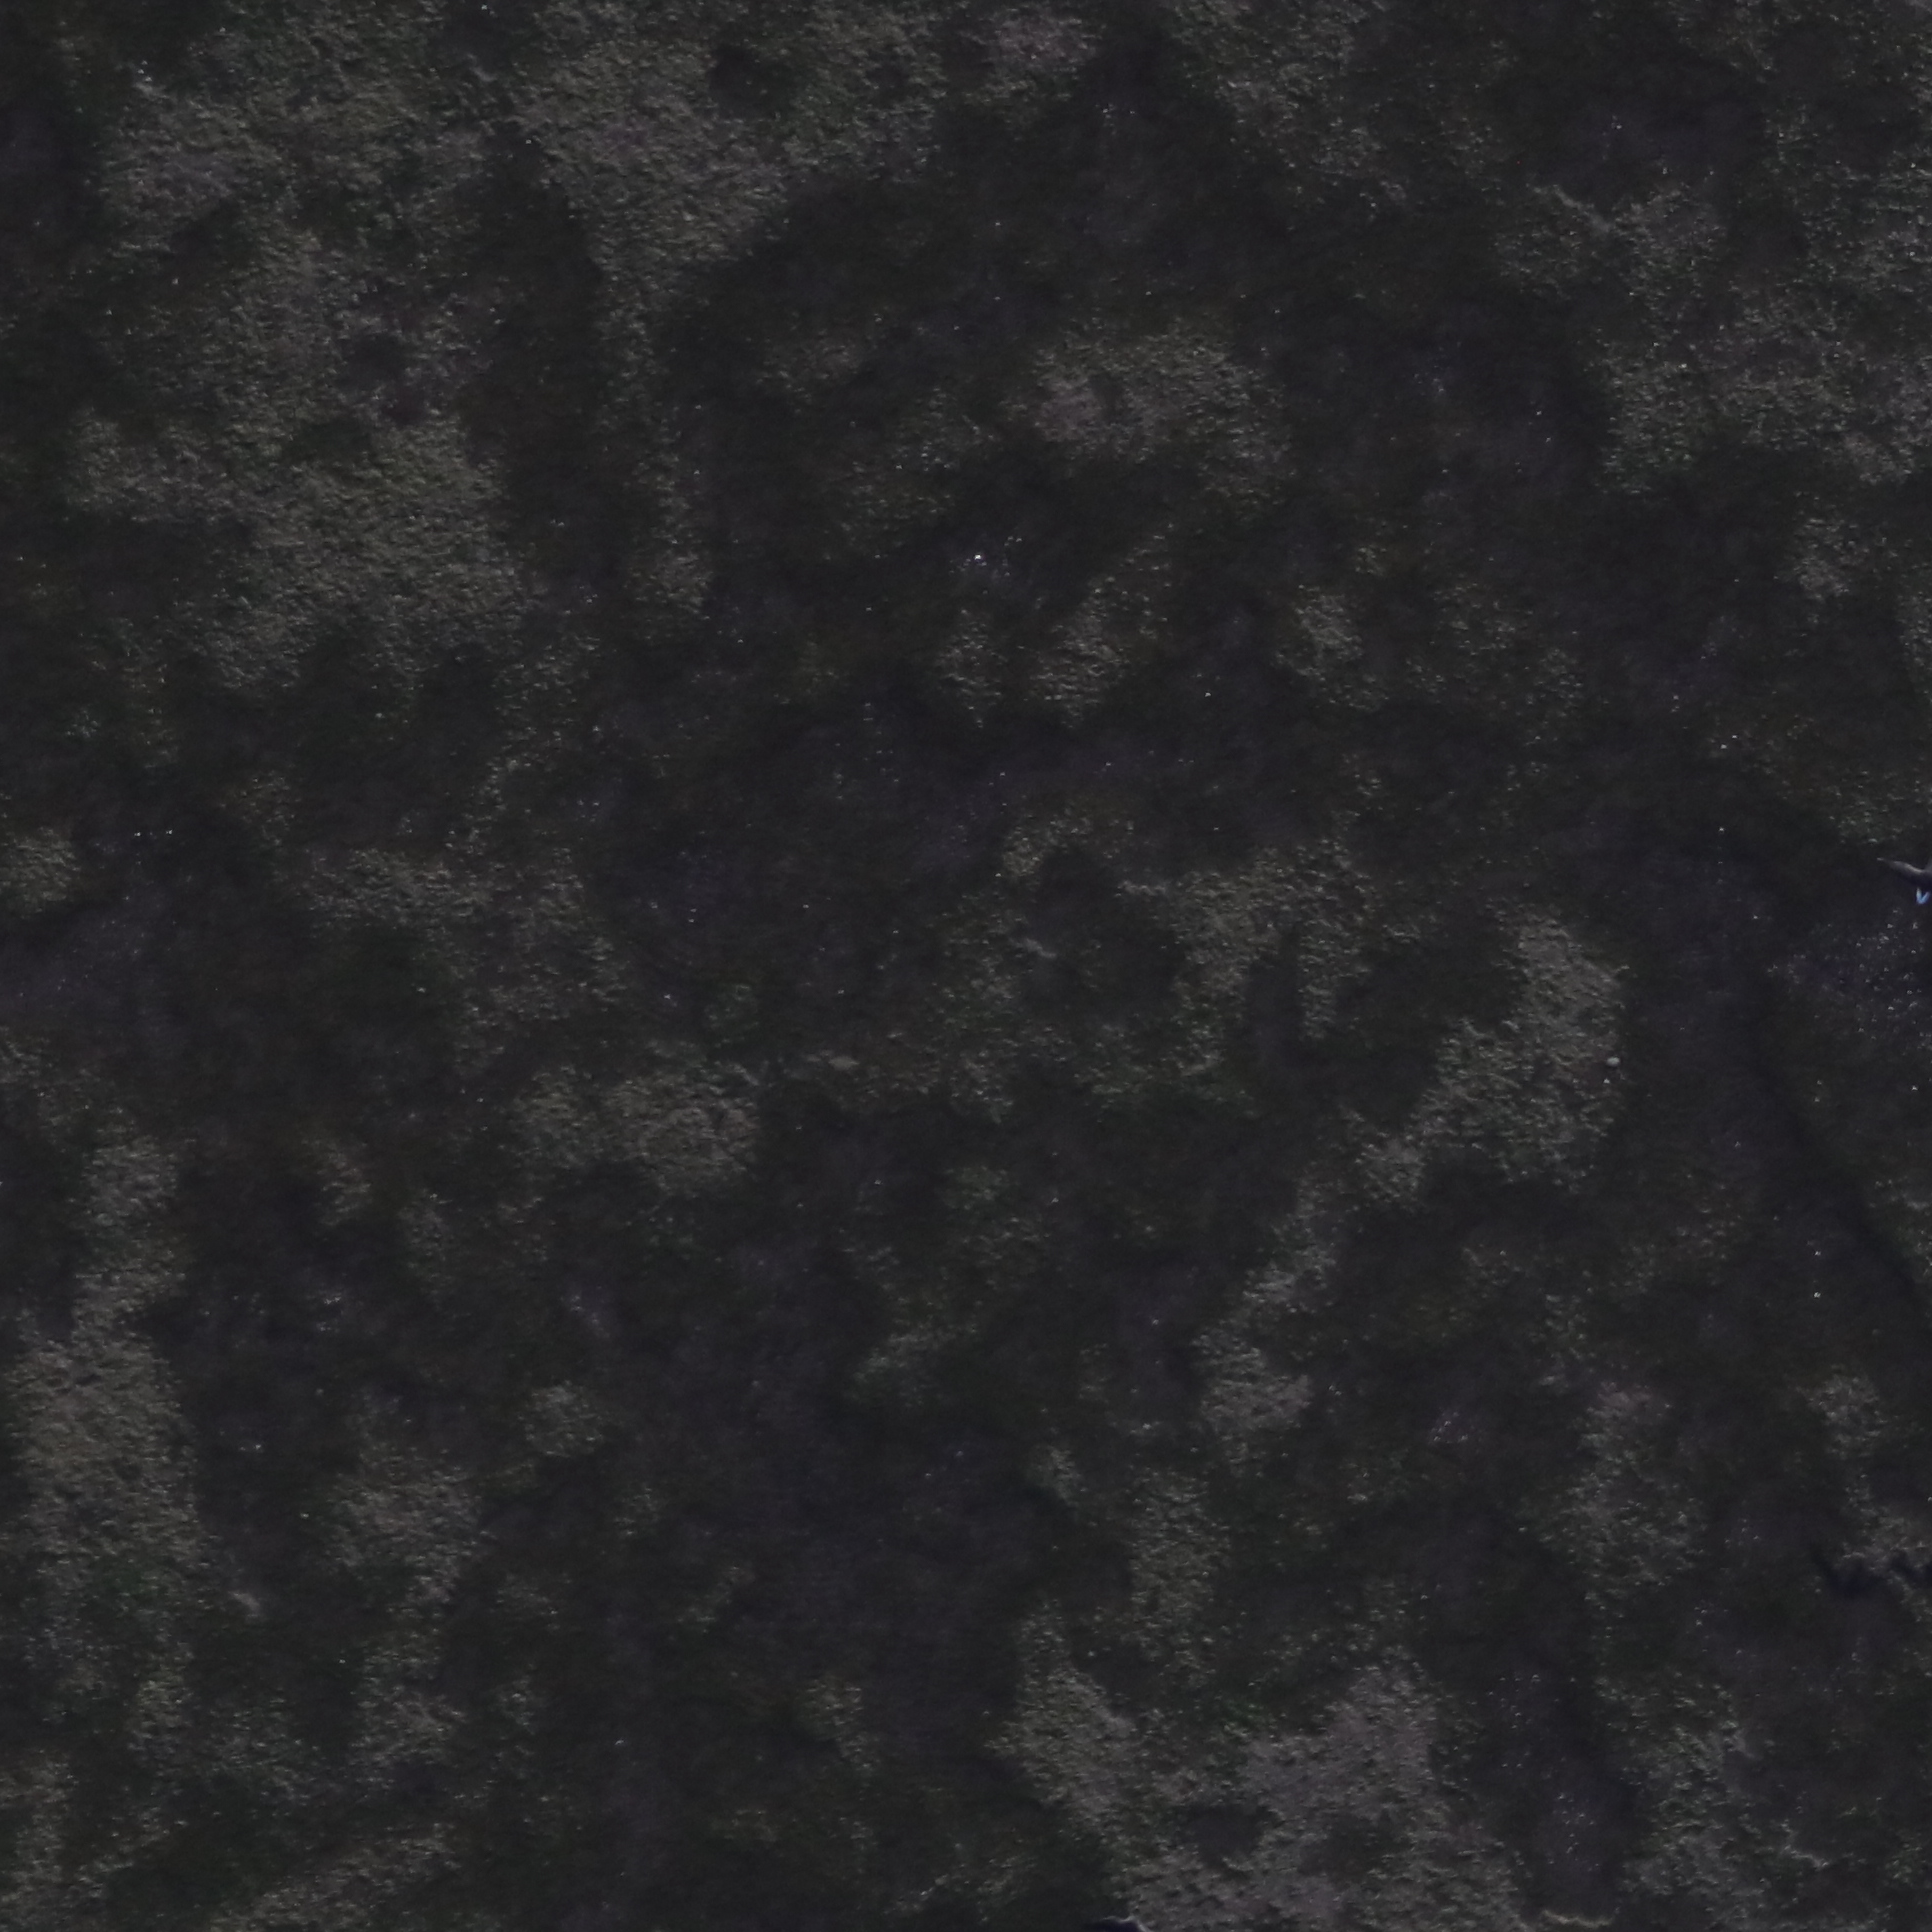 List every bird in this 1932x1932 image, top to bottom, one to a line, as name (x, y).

brant (1129, 1926)